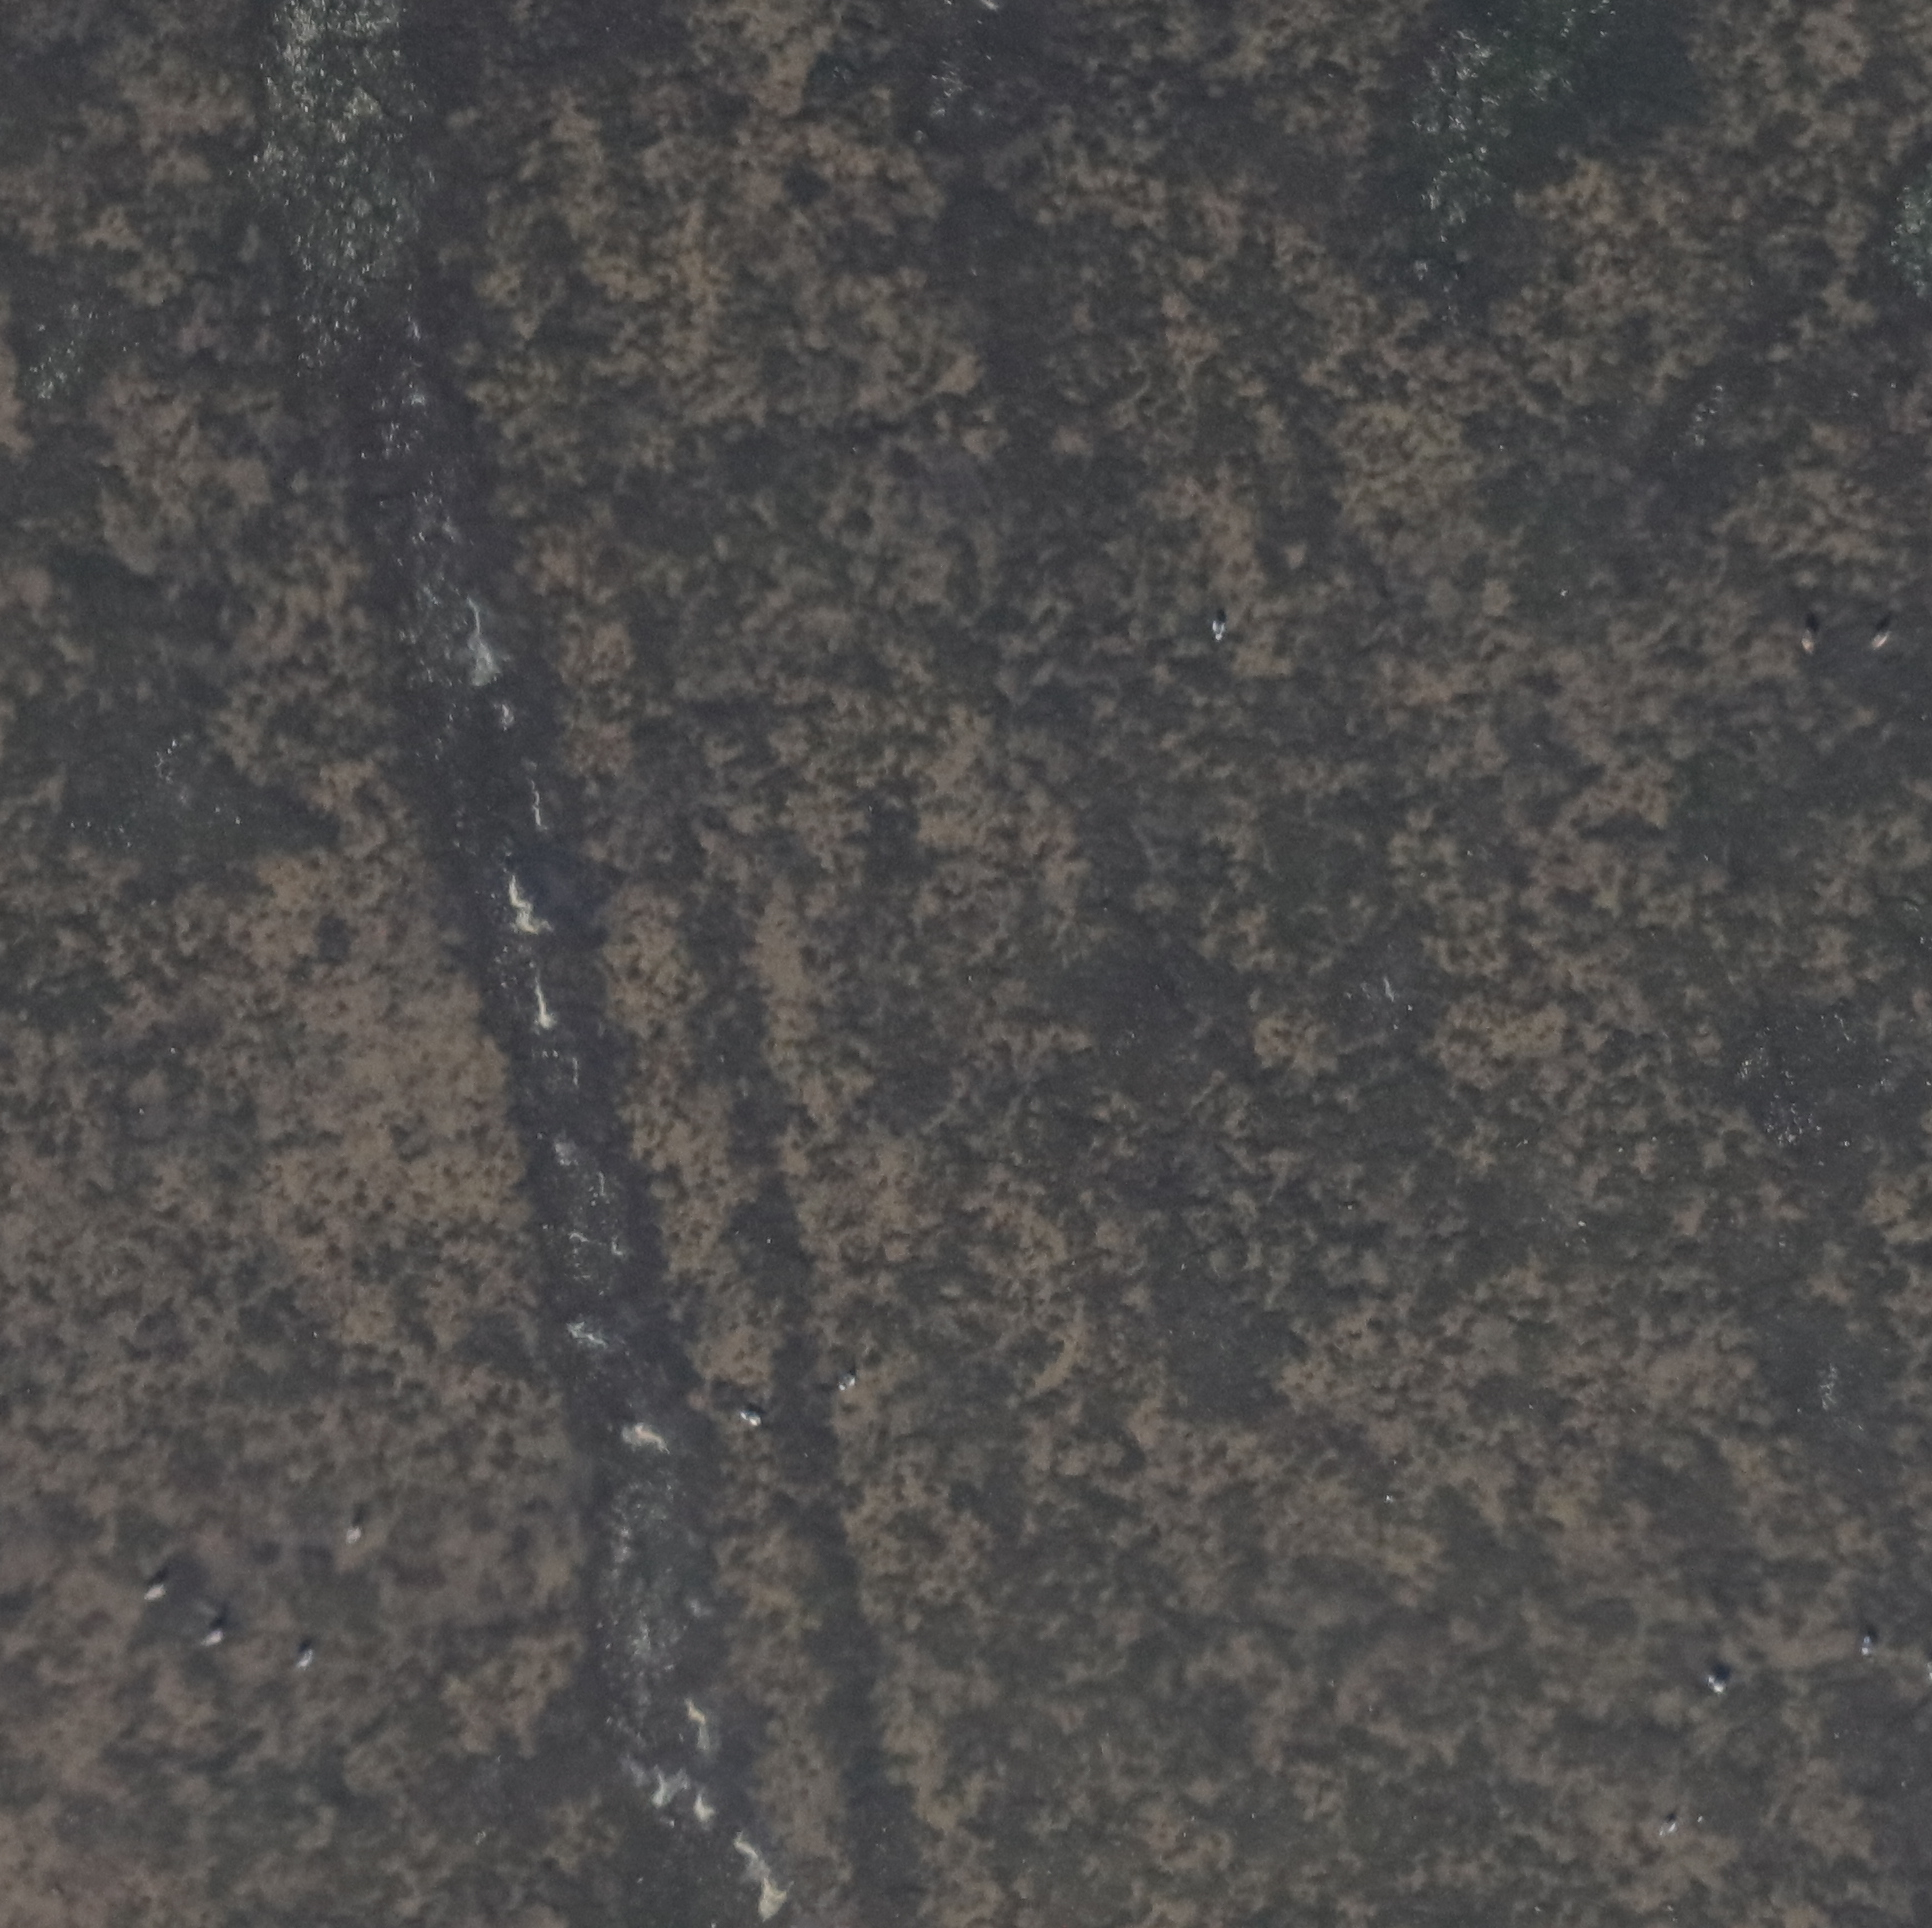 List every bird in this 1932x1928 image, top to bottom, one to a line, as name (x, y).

brant (1218, 627)
Canada goose (1881, 637)
Canada goose (1811, 642)
brant (848, 1380)
brant (754, 1418)
brant (358, 1534)
brant (156, 1589)
brant (215, 1637)
brant (1863, 1647)
brant (301, 1657)
brant (1931, 1670)
brant (1719, 1684)
brant (1668, 1822)